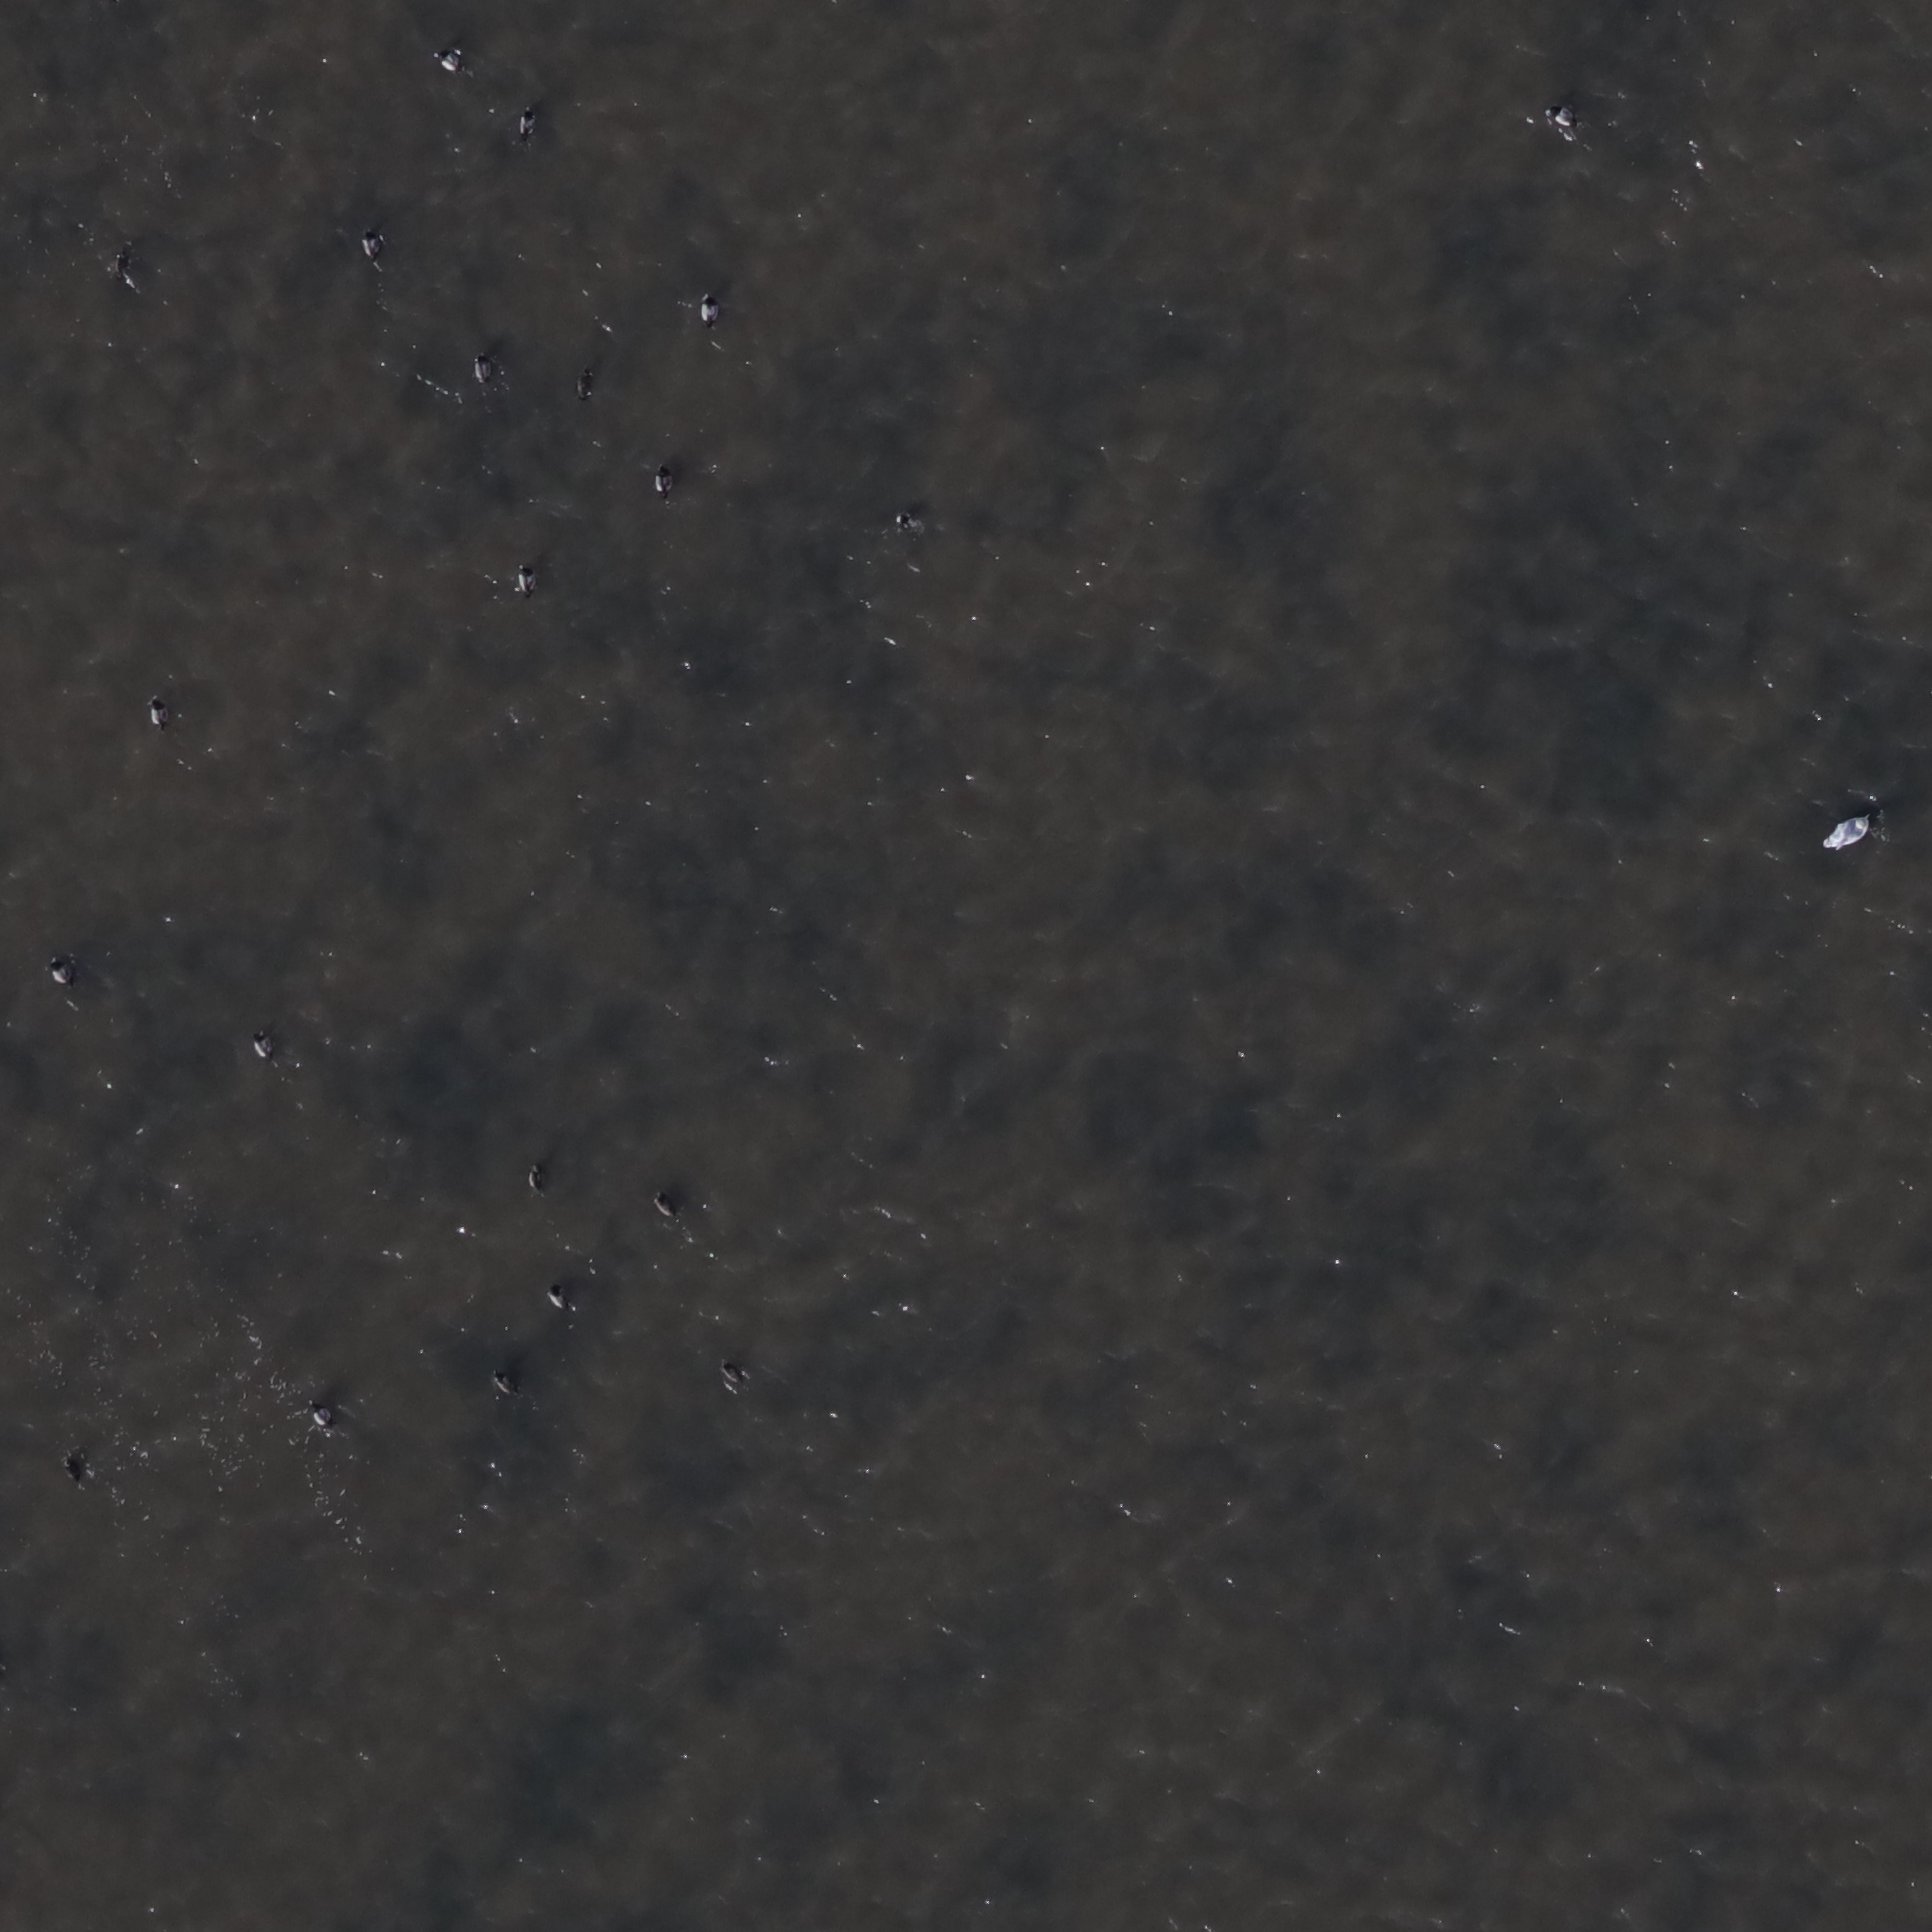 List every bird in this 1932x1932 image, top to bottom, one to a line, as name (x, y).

other bird (447, 60)
other bird (1563, 122)
other bird (526, 123)
other bird (372, 247)
other bird (123, 263)
other bird (707, 312)
other bird (484, 368)
other bird (585, 384)
other bird (663, 481)
other bird (909, 517)
other bird (526, 582)
other bird (157, 714)
gull (1849, 834)
other bird (60, 975)
other bird (265, 1043)
other bird (536, 1183)
other bird (663, 1204)
other bird (559, 1295)
other bird (729, 1371)
other bird (505, 1383)
other bird (322, 1419)
other bird (72, 1470)